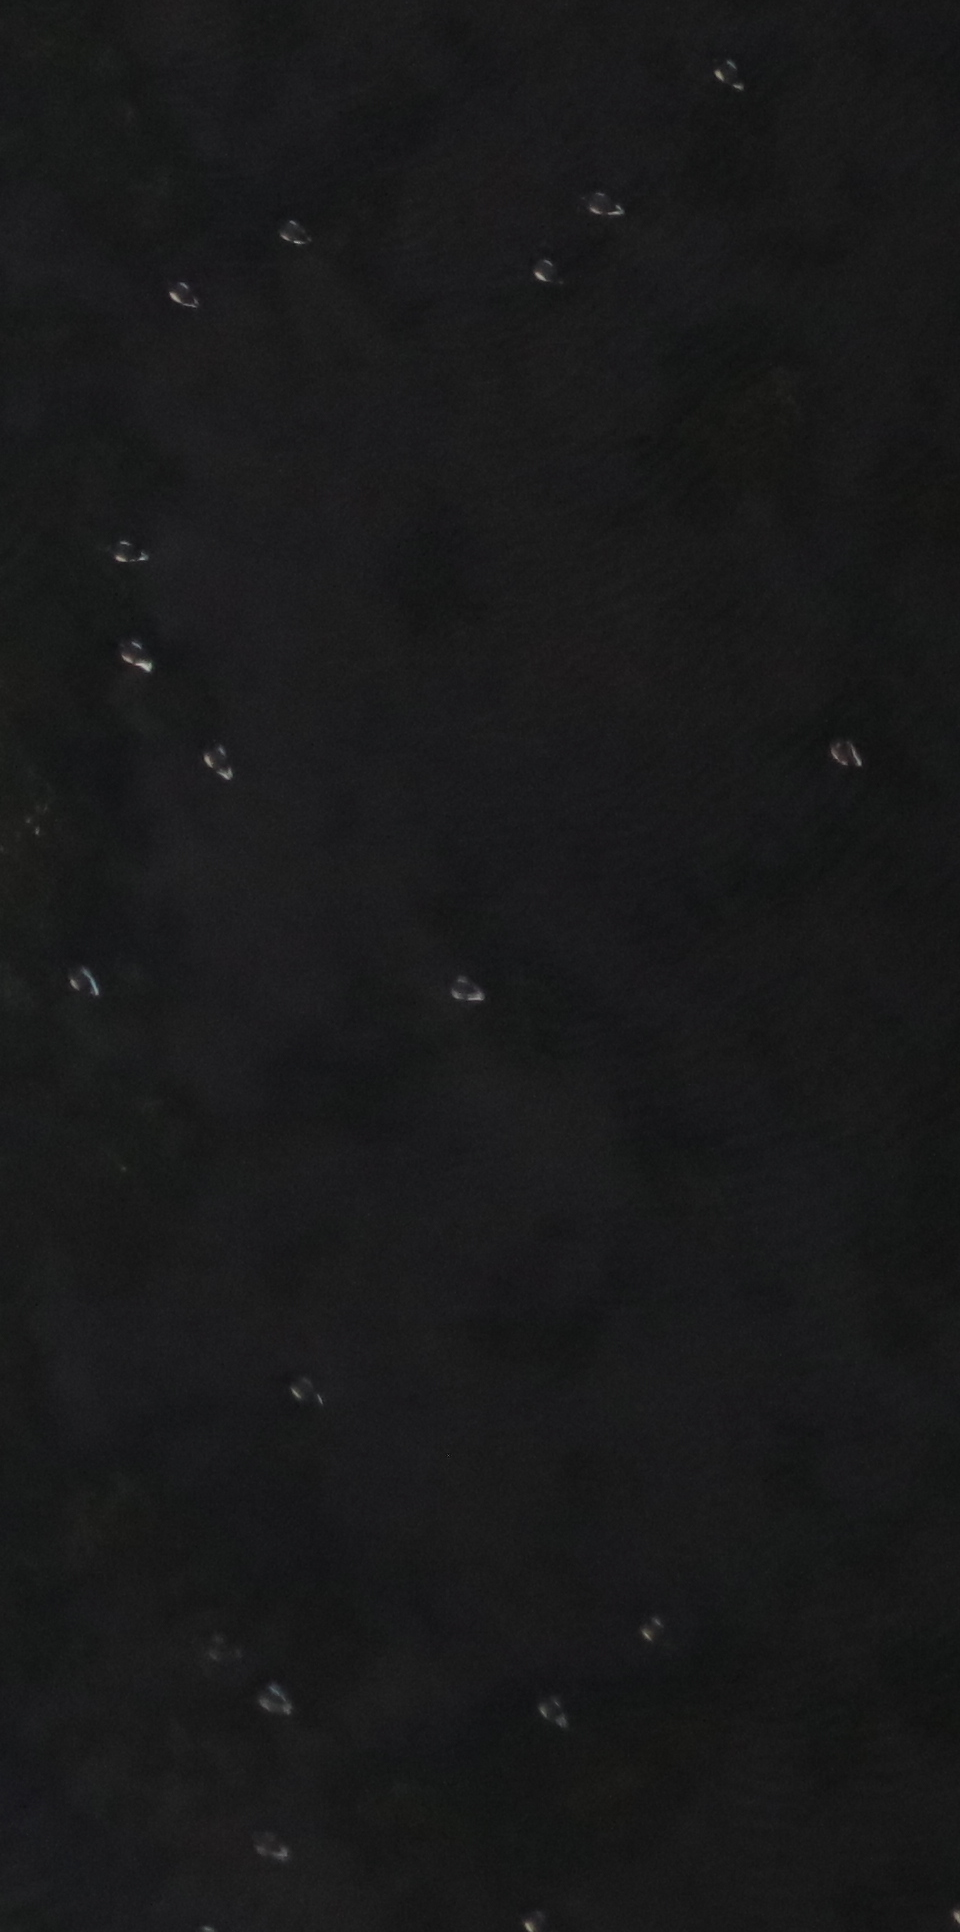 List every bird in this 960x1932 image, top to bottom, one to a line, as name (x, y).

brant (732, 76)
brant (602, 203)
brant (295, 232)
brant (548, 268)
brant (182, 294)
brant (126, 552)
brant (135, 654)
brant (847, 752)
brant (219, 760)
brant (84, 980)
brant (467, 988)
brant (301, 1391)
brant (652, 1627)
brant (275, 1693)
brant (544, 1711)
brant (273, 1845)
brant (529, 1918)